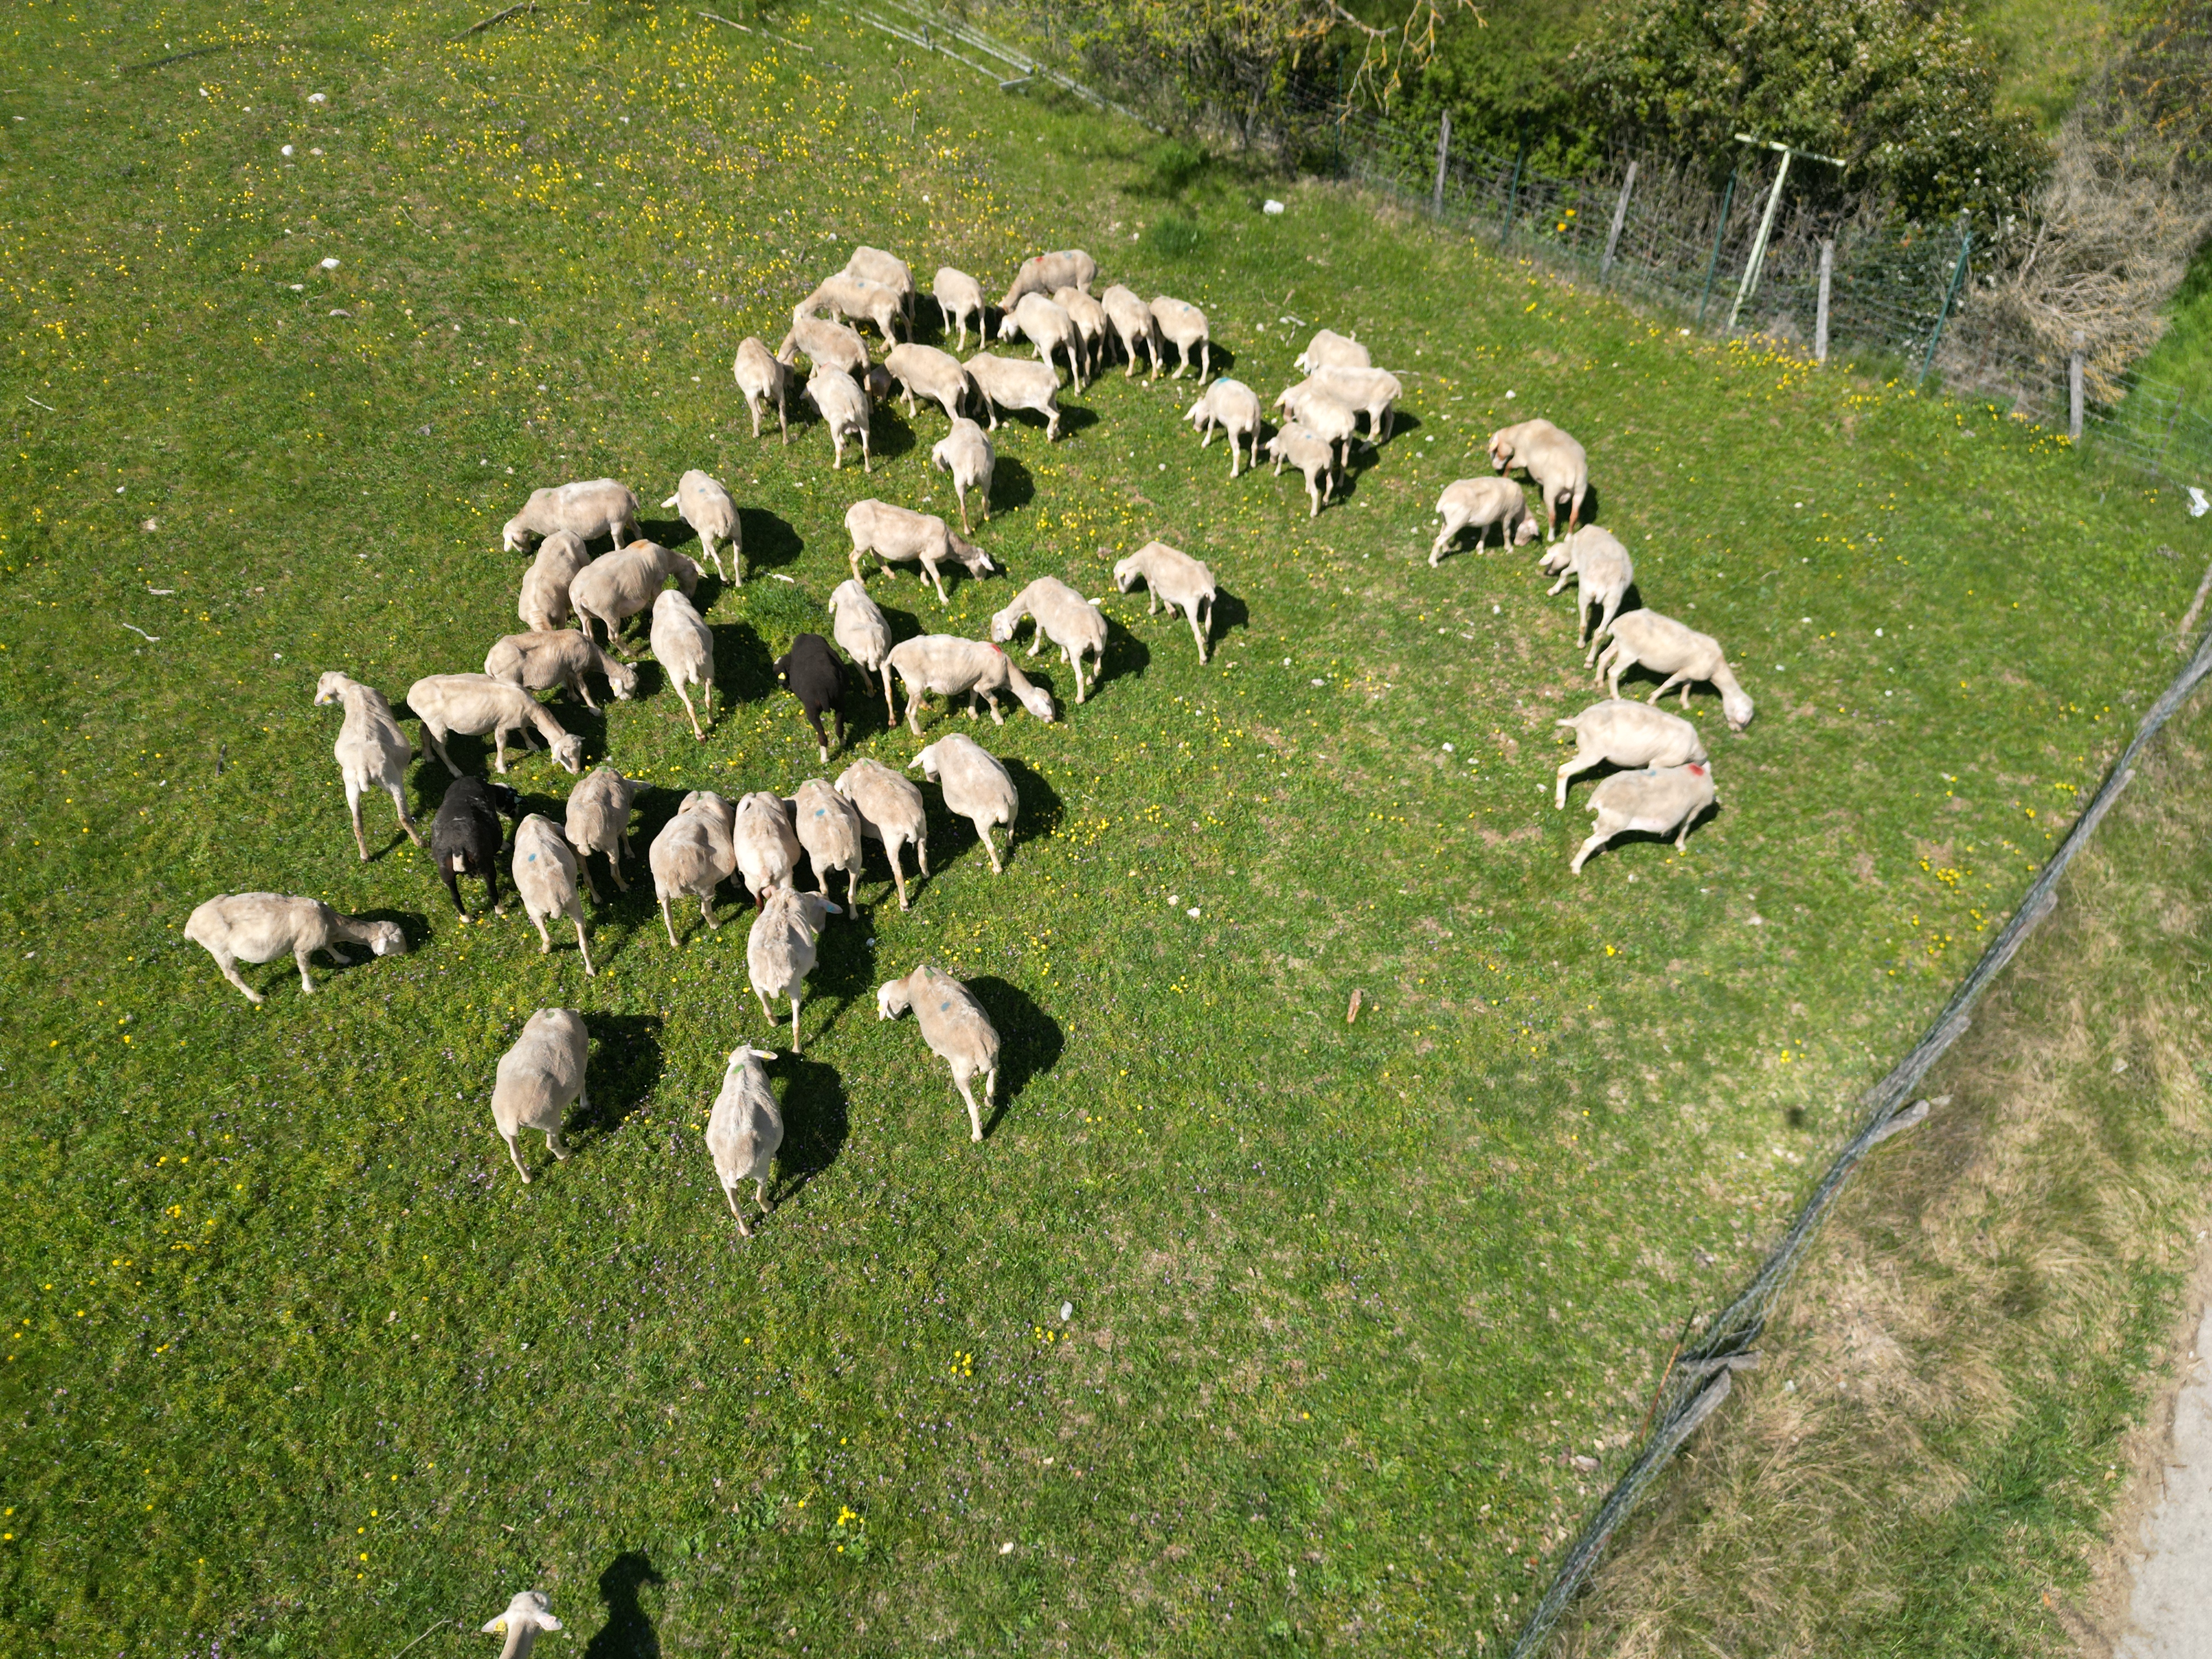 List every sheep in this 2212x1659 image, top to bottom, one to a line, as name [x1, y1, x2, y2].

sheep [835, 245, 915, 325]
sheep [994, 250, 1096, 324]
sheep [933, 267, 986, 350]
sheep [792, 277, 910, 344]
sheep [1098, 284, 1155, 378]
sheep [1052, 286, 1107, 387]
sheep [997, 291, 1080, 396]
sheep [1146, 296, 1209, 387]
sheep [776, 318, 870, 400]
sheep [1292, 328, 1374, 378]
sheep [733, 337, 788, 445]
sheep [864, 343, 969, 427]
sheep [962, 351, 1061, 439]
sheep [802, 362, 875, 471]
sheep [1312, 367, 1401, 448]
sheep [1272, 376, 1357, 485]
sheep [1182, 377, 1261, 479]
sheep [1489, 418, 1589, 540]
sheep [931, 420, 995, 537]
sheep [1258, 422, 1334, 520]
sheep [660, 469, 743, 588]
sheep [1427, 476, 1540, 569]
sheep [502, 478, 642, 550]
sheep [844, 498, 994, 605]
sheep [1538, 522, 1634, 669]
sheep [517, 529, 582, 632]
sheep [567, 539, 707, 658]
sheep [1110, 540, 1219, 663]
sheep [992, 576, 1109, 705]
sheep [826, 580, 896, 725]
sheep [650, 590, 714, 743]
sheep [1597, 609, 1754, 731]
sheep [777, 630, 842, 761]
sheep [483, 631, 639, 717]
sheep [884, 634, 1056, 736]
sheep [314, 670, 416, 860]
sheep [406, 672, 585, 776]
sheep [1555, 700, 1709, 812]
sheep [911, 734, 1021, 872]
sheep [838, 756, 931, 910]
sheep [1569, 763, 1713, 874]
sheep [563, 766, 652, 903]
sheep [429, 777, 514, 923]
sheep [790, 778, 865, 918]
sheep [648, 789, 736, 946]
sheep [731, 792, 803, 899]
sheep [512, 813, 594, 973]
sheep [747, 889, 844, 1054]
sheep [182, 892, 407, 1002]
sheep [877, 965, 1003, 1143]
sheep [488, 1007, 602, 1185]
sheep [704, 1045, 784, 1233]
sheep [478, 1591, 562, 1659]